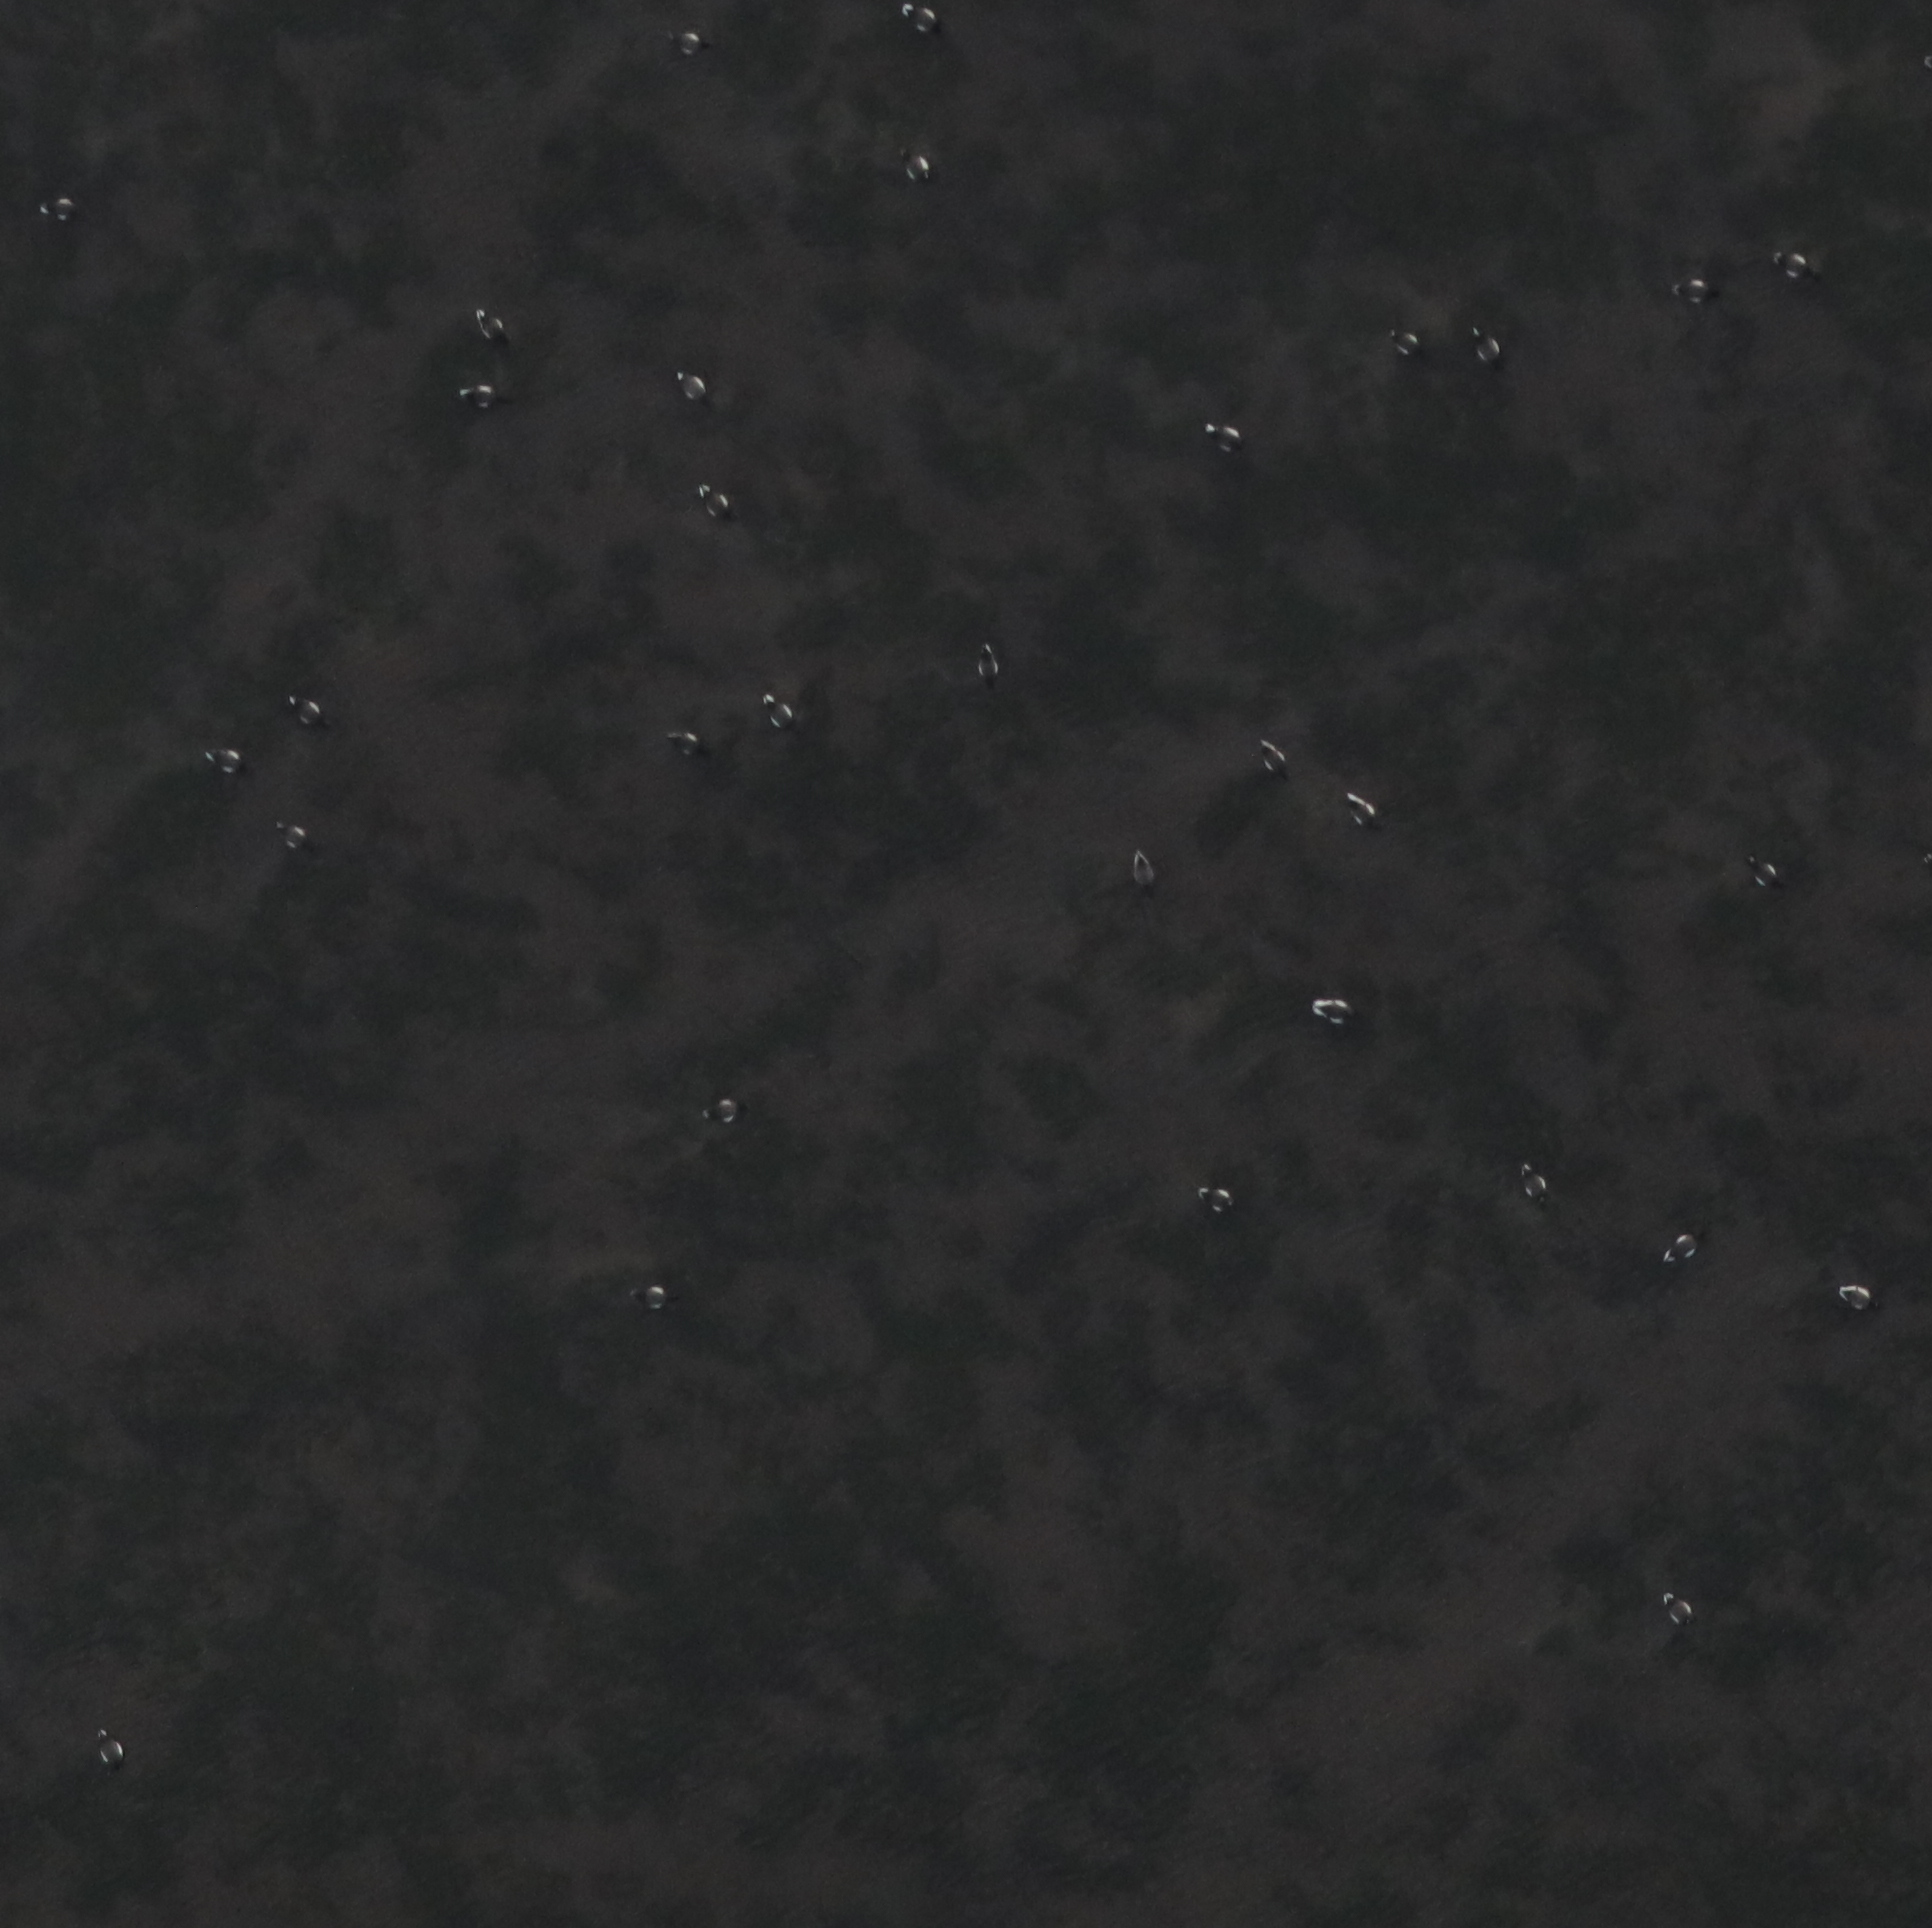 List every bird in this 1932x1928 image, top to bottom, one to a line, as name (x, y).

brant (924, 19)
brant (688, 43)
brant (916, 166)
brant (64, 208)
brant (1793, 265)
brant (1695, 291)
brant (492, 326)
brant (1406, 342)
brant (1486, 349)
brant (694, 387)
brant (480, 399)
brant (1224, 437)
brant (717, 500)
brant (988, 666)
brant (305, 711)
brant (781, 713)
brant (689, 745)
brant (1273, 759)
brant (227, 762)
brant (1362, 812)
brant (296, 835)
brant (1143, 871)
brant (1763, 873)
brant (1334, 1012)
brant (725, 1113)
brant (1534, 1185)
brant (1219, 1200)
brant (1683, 1246)
brant (653, 1297)
brant (1857, 1298)
brant (1676, 1611)
brant (111, 1750)